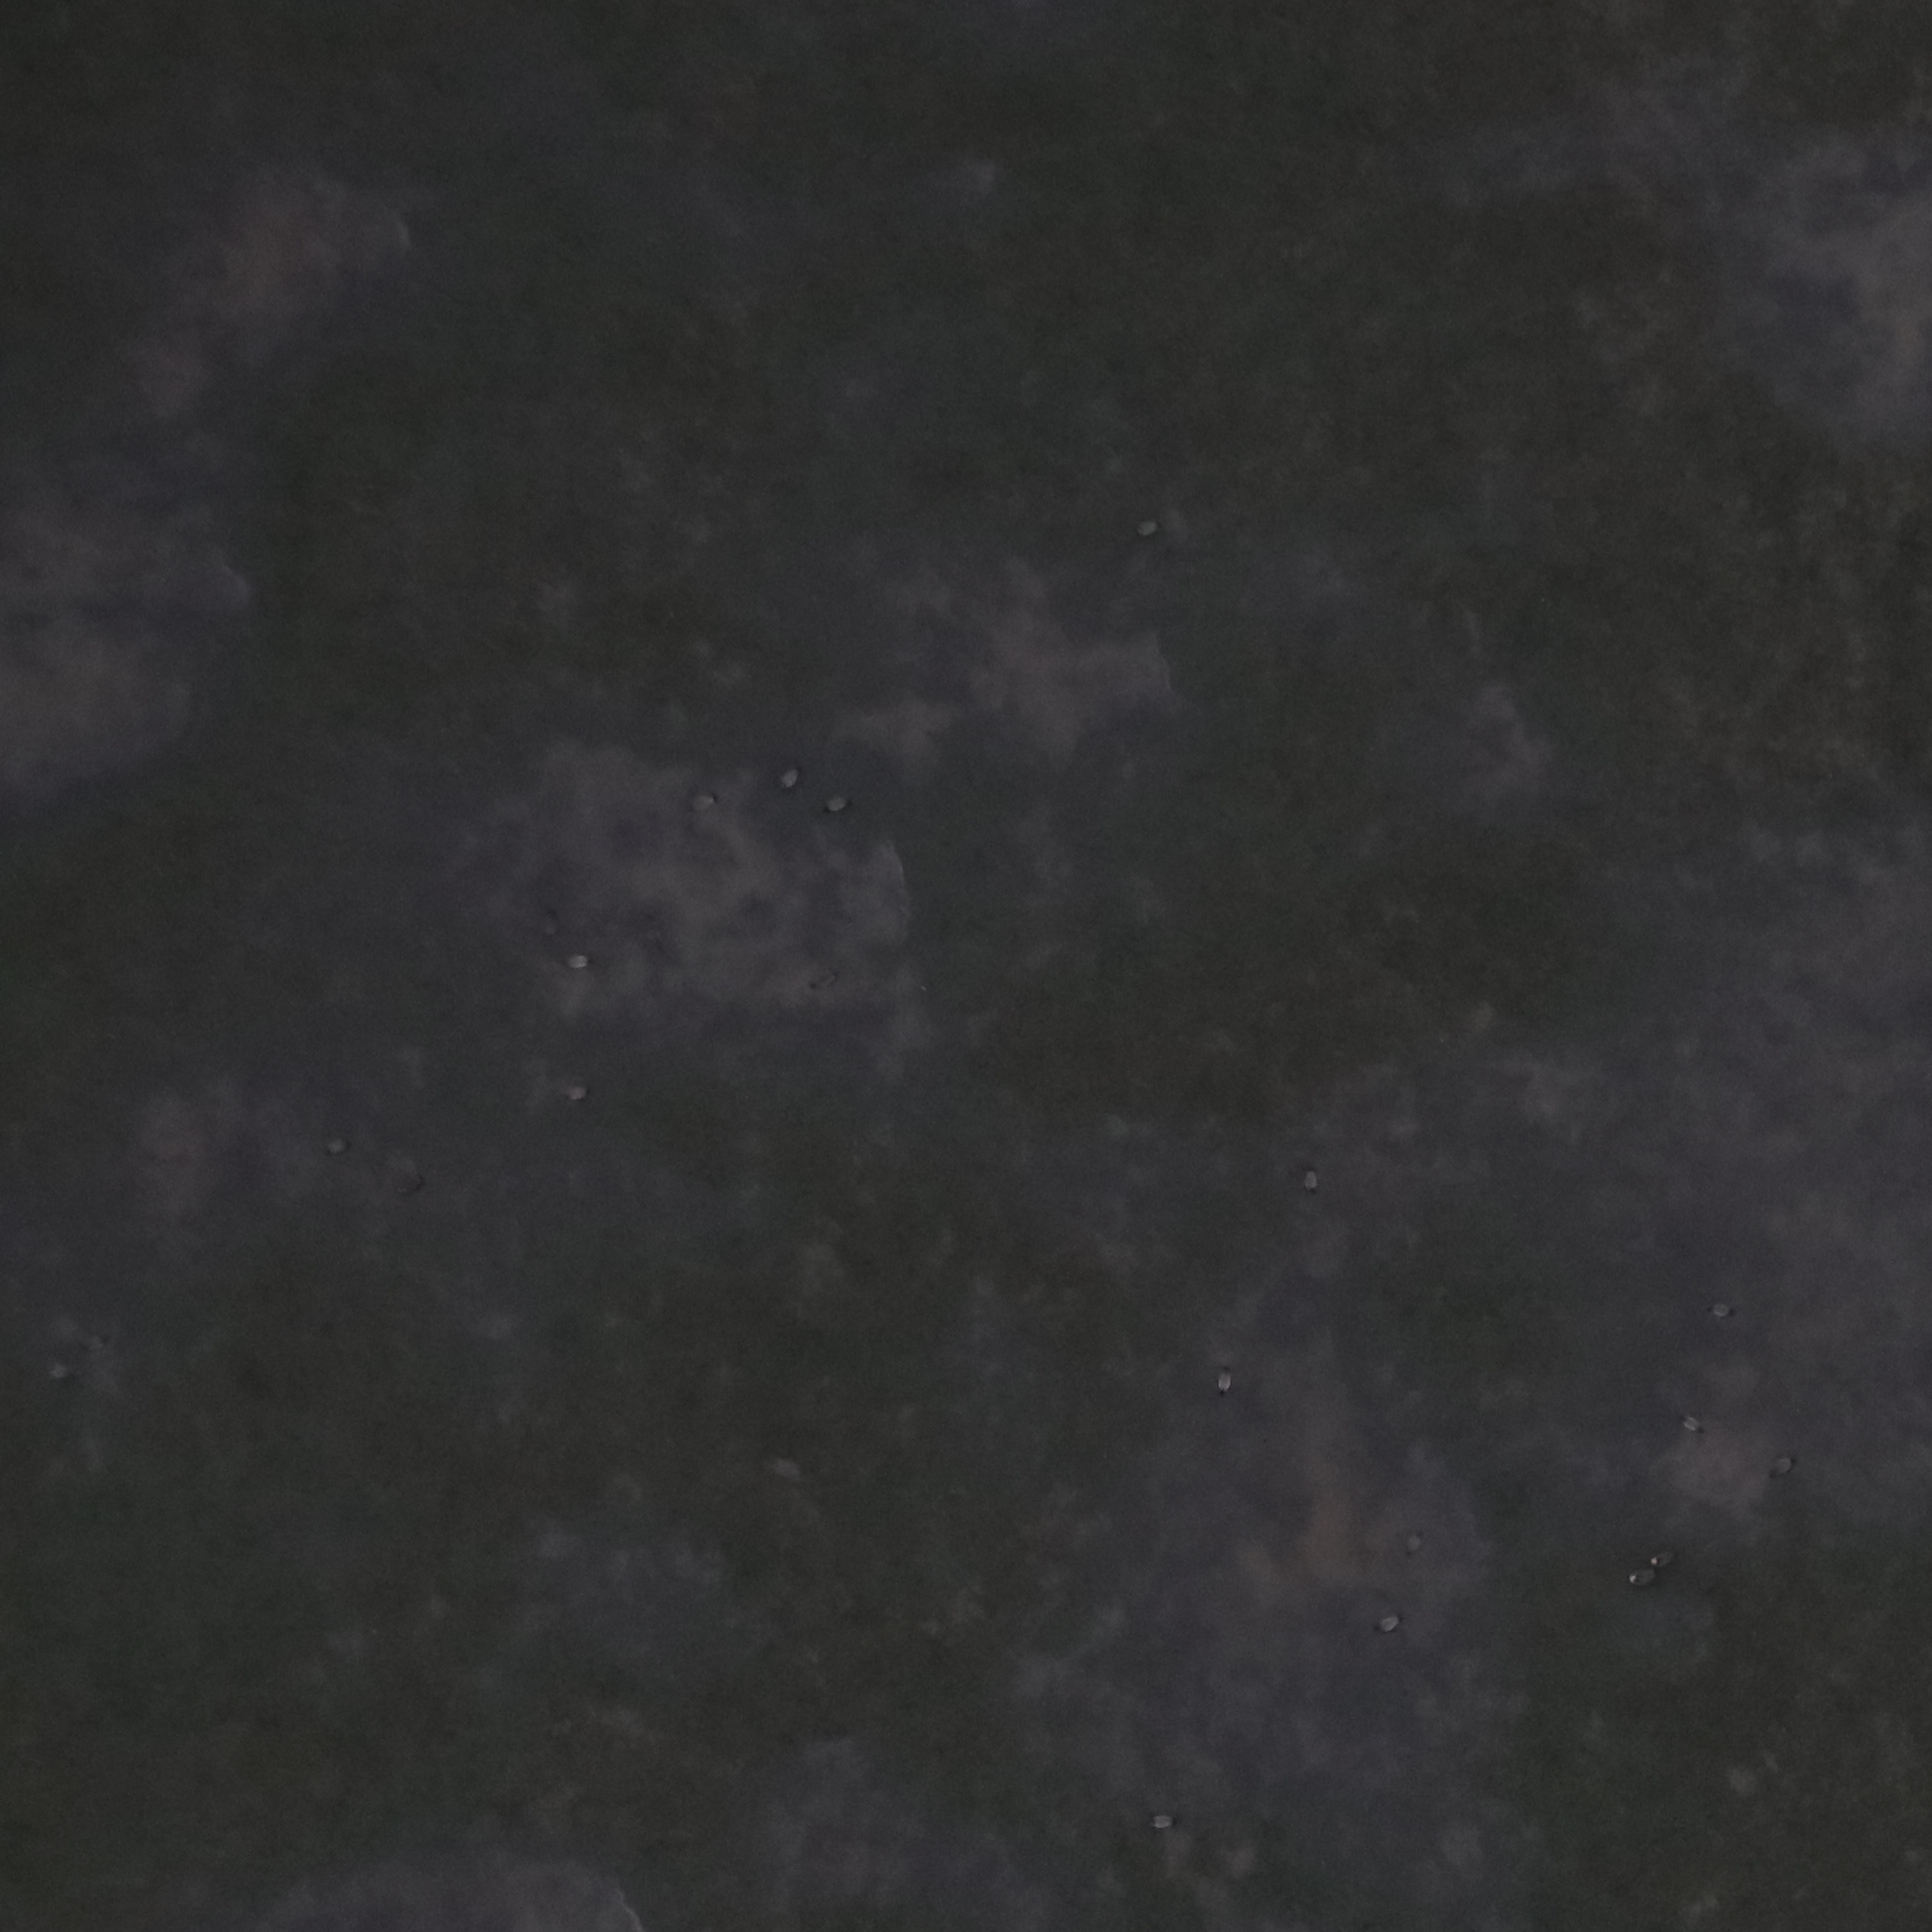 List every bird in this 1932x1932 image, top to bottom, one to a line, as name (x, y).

Canada goose (1146, 527)
Canada goose (789, 778)
Canada goose (699, 801)
Canada goose (835, 804)
Canada goose (549, 921)
Canada goose (652, 928)
Canada goose (578, 959)
Canada goose (821, 979)
Canada goose (578, 1096)
Canada goose (333, 1146)
Canada goose (1310, 1179)
Canada goose (410, 1185)
Canada goose (1719, 1308)
Canada goose (88, 1342)
Canada goose (61, 1373)
Canada goose (1223, 1381)
Canada goose (1691, 1422)
Canada goose (1778, 1466)
Canada goose (1412, 1543)
Canada goose (1663, 1561)
Canada goose (1642, 1578)
Canada goose (1384, 1623)
Canada goose (1165, 1821)